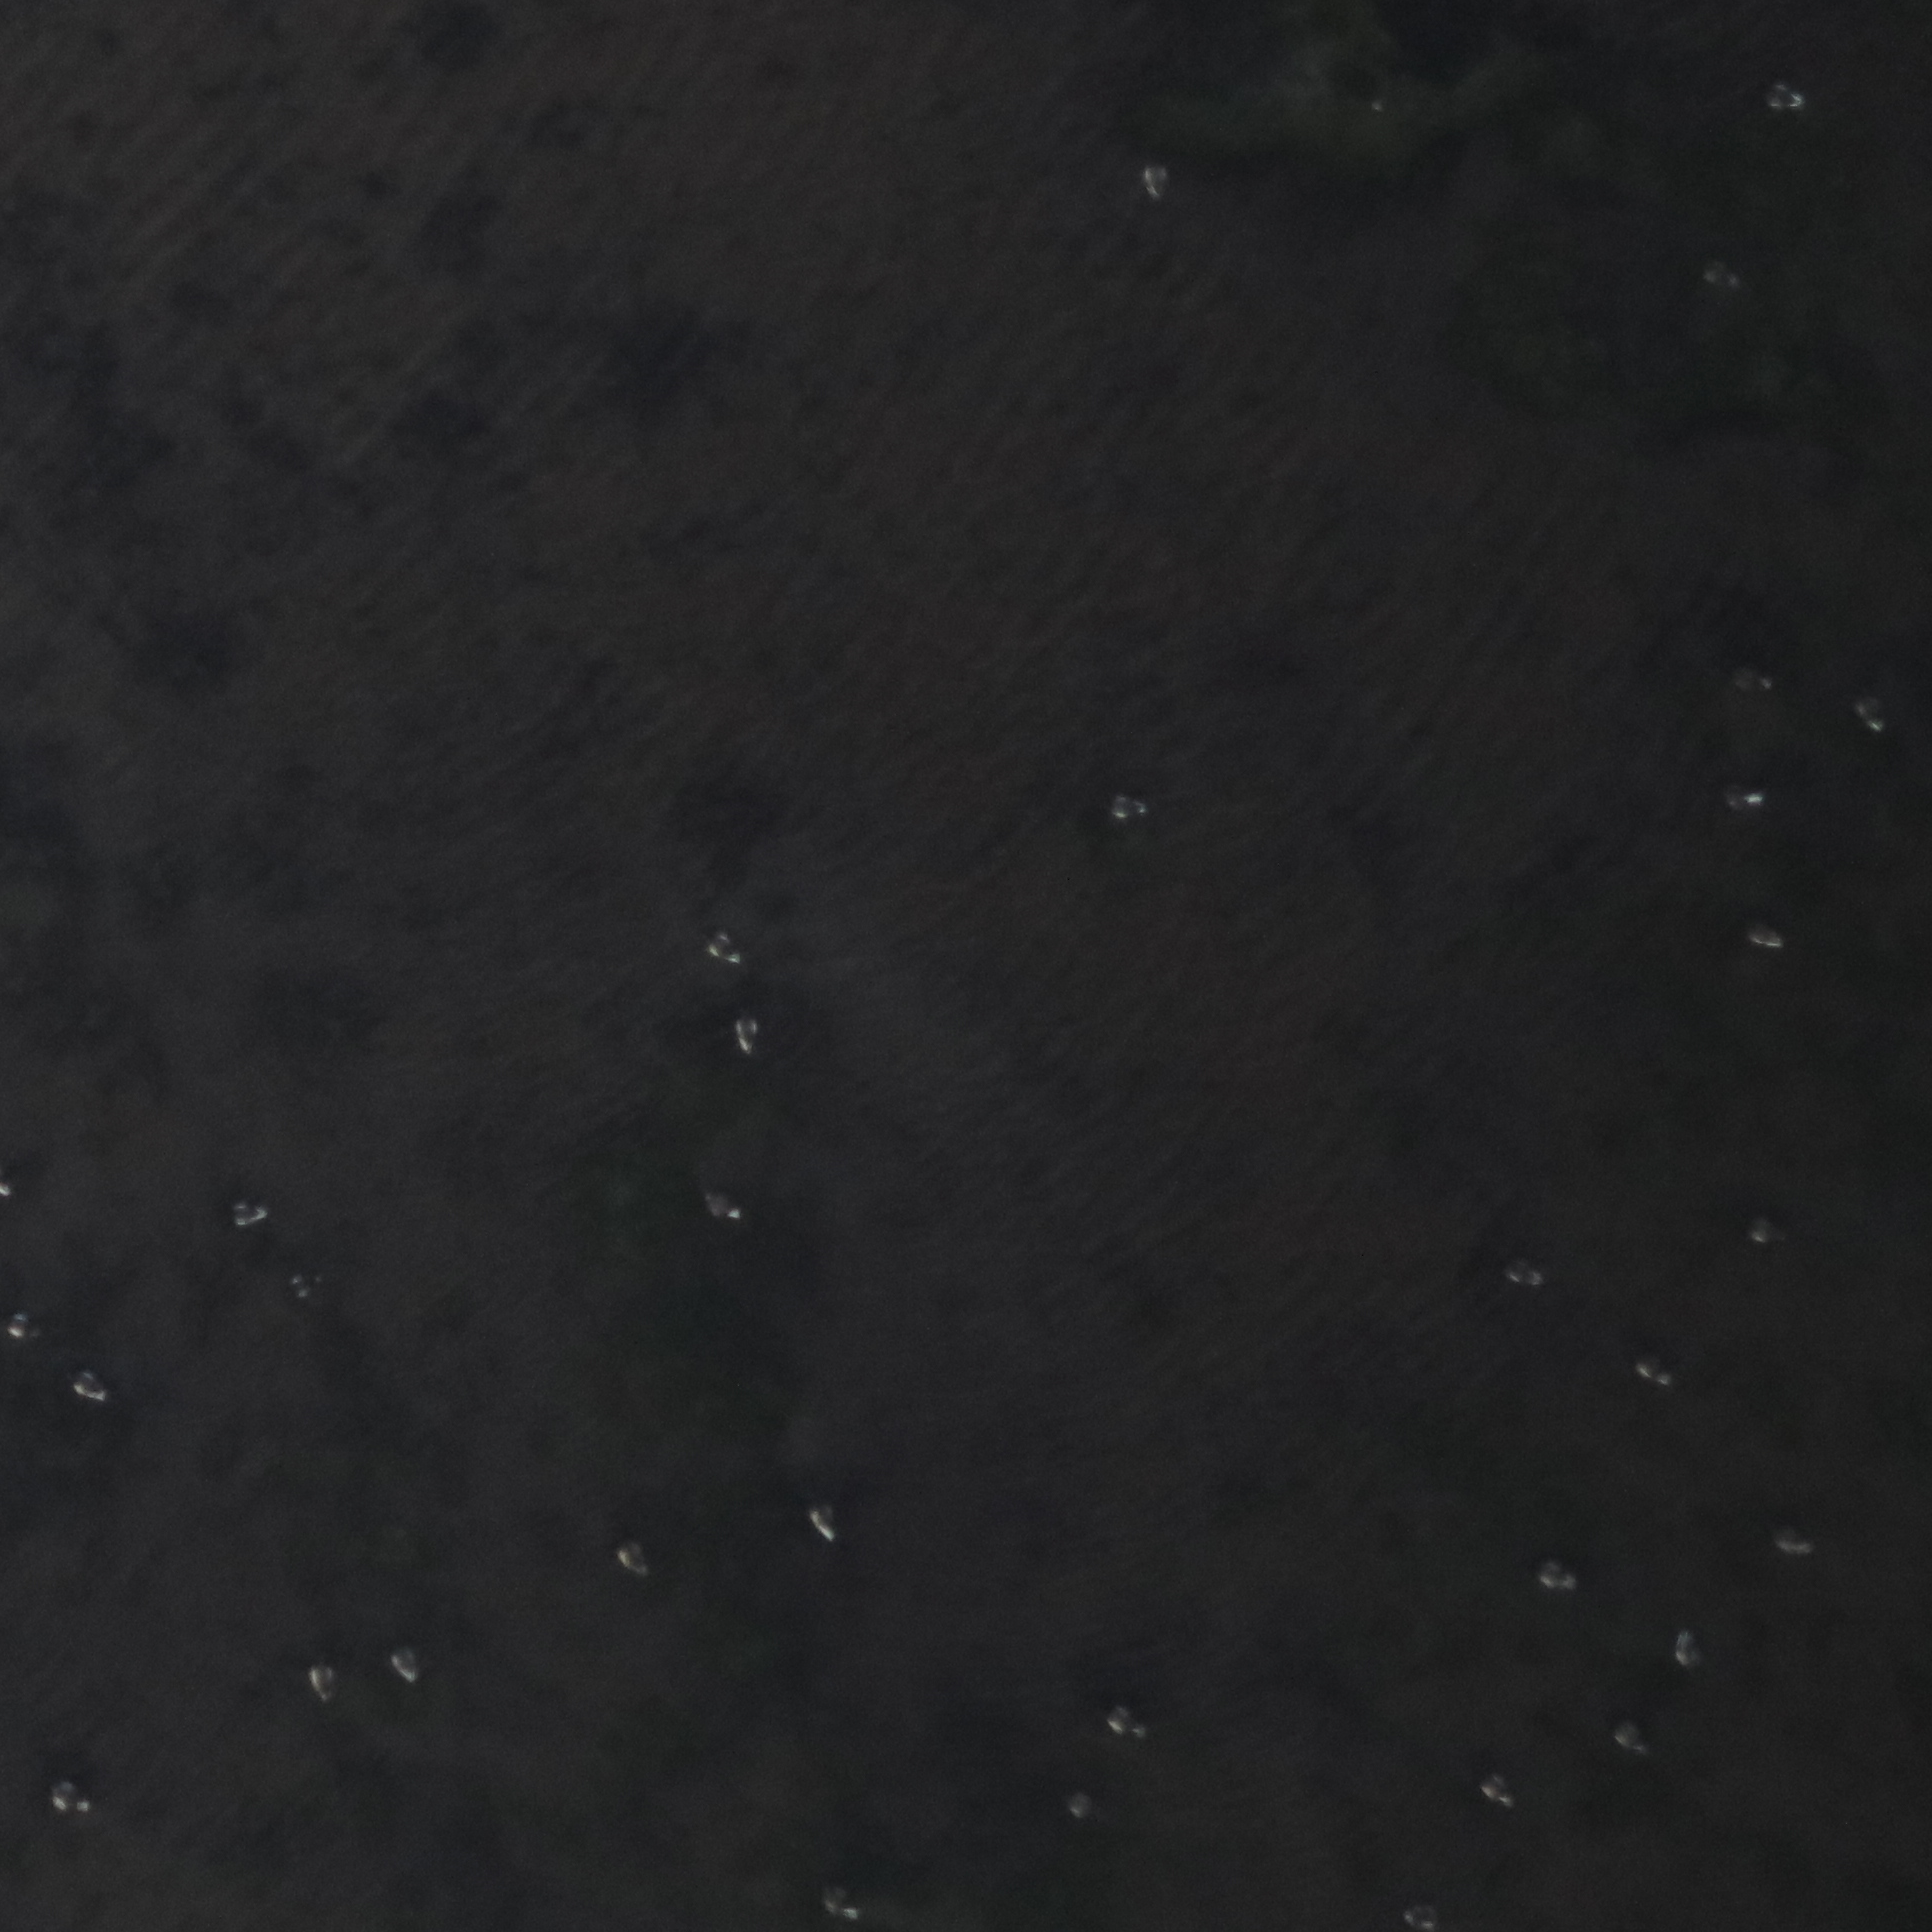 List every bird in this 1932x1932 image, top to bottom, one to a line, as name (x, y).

brant (1780, 98)
brant (1158, 183)
brant (1720, 279)
brant (1764, 684)
brant (1873, 720)
brant (1742, 796)
brant (1131, 806)
brant (1765, 934)
brant (723, 944)
brant (746, 1030)
brant (720, 1206)
brant (254, 1213)
brant (1753, 1233)
brant (1529, 1272)
brant (301, 1278)
brant (17, 1322)
brant (1650, 1378)
brant (87, 1383)
brant (821, 1527)
brant (1794, 1537)
brant (632, 1555)
brant (1555, 1574)
brant (1692, 1642)
brant (407, 1662)
brant (322, 1677)
brant (1124, 1718)
brant (1633, 1741)
brant (1496, 1788)
brant (68, 1794)
brant (1086, 1810)
brant (834, 1899)
brant (1426, 1924)